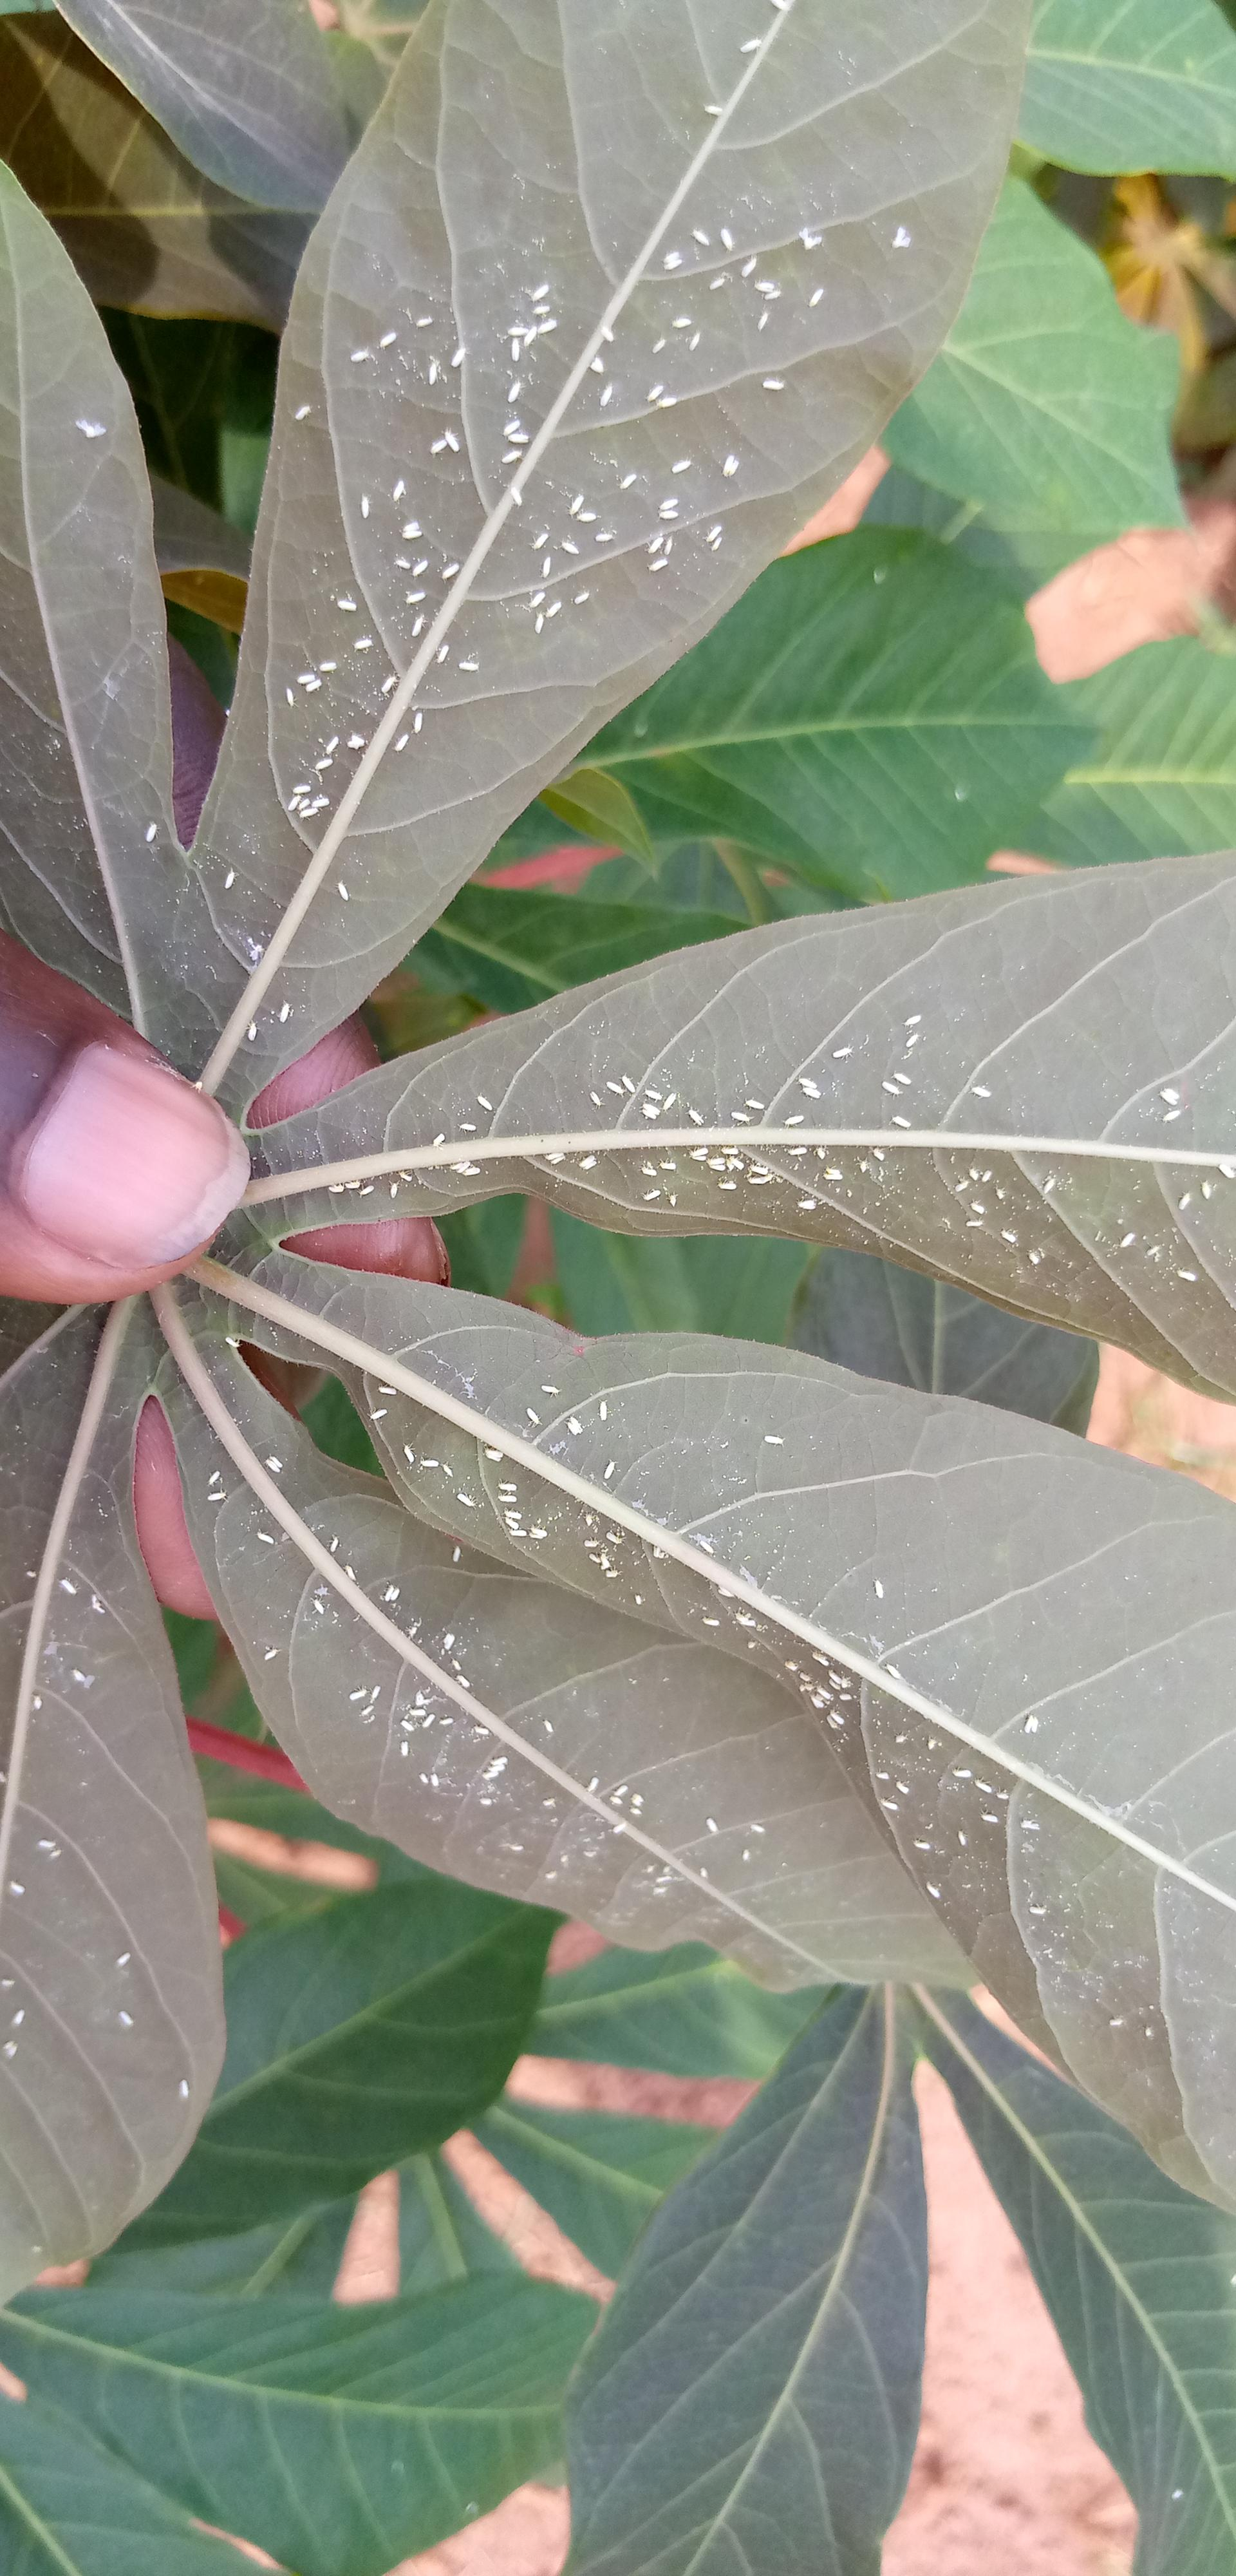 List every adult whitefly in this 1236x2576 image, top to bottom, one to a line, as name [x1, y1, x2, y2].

whitefly [767, 1, 792, 23]
whitefly [726, 25, 778, 70]
whitefly [697, 91, 741, 138]
whitefly [718, 211, 744, 255]
whitefly [682, 220, 713, 248]
whitefly [877, 221, 919, 263]
whitefly [797, 224, 825, 255]
whitefly [650, 242, 689, 279]
whitefly [729, 248, 762, 279]
whitefly [743, 259, 792, 309]
whitefly [700, 262, 731, 305]
whitefly [514, 279, 554, 319]
whitefly [800, 281, 829, 316]
whitefly [754, 305, 776, 340]
whitefly [411, 307, 438, 337]
whitefly [496, 308, 563, 367]
whitefly [671, 309, 695, 340]
whitefly [496, 311, 554, 368]
whitefly [590, 319, 621, 341]
whitefly [368, 323, 402, 355]
whitefly [680, 323, 705, 363]
whitefly [646, 328, 670, 361]
whitefly [443, 330, 473, 375]
whitefly [337, 333, 373, 382]
whitefly [582, 352, 614, 375]
whitefly [415, 360, 445, 397]
whitefly [761, 370, 789, 401]
whitefly [489, 371, 530, 402]
whitefly [636, 382, 679, 417]
whitefly [593, 385, 630, 416]
whitefly [290, 396, 324, 428]
whitefly [482, 410, 538, 480]
whitefly [71, 413, 108, 445]
whitefly [421, 416, 473, 457]
whitefly [432, 417, 474, 462]
whitefly [667, 442, 697, 483]
whitefly [709, 448, 750, 488]
whitefly [615, 468, 641, 496]
whitefly [377, 469, 421, 513]
whitefly [502, 477, 536, 520]
whitefly [562, 477, 597, 526]
whitefly [650, 482, 681, 524]
whitefly [351, 490, 379, 532]
whitefly [396, 514, 426, 546]
whitefly [518, 520, 550, 557]
whitefly [650, 521, 677, 564]
whitefly [700, 521, 730, 554]
whitefly [589, 525, 608, 552]
whitefly [554, 532, 583, 570]
whitefly [390, 547, 411, 580]
whitefly [639, 547, 664, 582]
whitefly [406, 549, 425, 585]
whitefly [440, 553, 462, 589]
whitefly [538, 556, 558, 587]
whitefly [570, 582, 595, 614]
whitefly [527, 584, 559, 625]
whitefly [328, 587, 359, 618]
whitefly [400, 589, 431, 620]
whitefly [529, 609, 557, 644]
whitefly [406, 612, 429, 645]
whitefly [350, 631, 379, 663]
whitefly [308, 641, 344, 687]
whitefly [428, 645, 462, 675]
whitefly [446, 651, 485, 689]
whitefly [294, 662, 324, 706]
whitefly [369, 662, 404, 706]
whitefly [268, 676, 302, 732]
whitefly [401, 703, 433, 732]
whitefly [335, 723, 366, 760]
whitefly [386, 724, 409, 764]
whitefly [320, 732, 344, 766]
whitefly [313, 755, 342, 788]
whitefly [284, 763, 327, 833]
whitefly [282, 773, 330, 842]
whitefly [136, 816, 173, 851]
whitefly [215, 860, 248, 900]
whitefly [327, 865, 351, 906]
whitefly [271, 994, 297, 1030]
whitefly [899, 996, 926, 1054]
whitefly [241, 1021, 268, 1056]
whitefly [827, 1037, 853, 1072]
whitefly [873, 1058, 917, 1096]
whitefly [793, 1063, 832, 1114]
whitefly [593, 1065, 632, 1099]
whitefly [965, 1065, 993, 1109]
whitefly [1156, 1067, 1192, 1106]
whitefly [600, 1071, 638, 1103]
whitefly [881, 1072, 911, 1101]
whitefly [633, 1078, 680, 1130]
whitefly [469, 1082, 501, 1117]
whitefly [580, 1085, 603, 1117]
whitefly [741, 1085, 779, 1124]
whitefly [684, 1094, 700, 1127]
whitefly [1156, 1095, 1194, 1134]
whitefly [779, 1102, 809, 1135]
whitefly [723, 1103, 763, 1135]
whitefly [881, 1106, 915, 1141]
whitefly [443, 1108, 481, 1148]
whitefly [425, 1128, 447, 1155]
whitefly [867, 1130, 901, 1166]
whitefly [680, 1132, 707, 1169]
whitefly [783, 1134, 828, 1168]
whitefly [568, 1135, 600, 1182]
whitefly [711, 1135, 744, 1177]
whitefly [702, 1138, 729, 1180]
whitefly [653, 1141, 680, 1176]
whitefly [536, 1142, 574, 1180]
whitefly [849, 1142, 877, 1186]
whitefly [955, 1142, 1000, 1189]
whitefly [738, 1150, 775, 1196]
whitefly [968, 1150, 1013, 1191]
whitefly [440, 1151, 494, 1196]
whitefly [632, 1152, 660, 1186]
whitefly [1207, 1155, 1235, 1190]
whitefly [320, 1157, 379, 1215]
whitefly [394, 1157, 415, 1193]
whitefly [817, 1157, 845, 1194]
whitefly [438, 1162, 492, 1204]
whitefly [632, 1164, 681, 1219]
whitefly [1033, 1166, 1066, 1204]
whitefly [707, 1168, 743, 1209]
whitefly [1189, 1169, 1217, 1207]
whitefly [944, 1170, 973, 1201]
whitefly [389, 1175, 409, 1208]
whitefly [641, 1176, 684, 1221]
whitefly [1171, 1177, 1201, 1217]
whitefly [789, 1184, 814, 1219]
whitefly [972, 1193, 1000, 1218]
whitefly [954, 1211, 984, 1236]
whitefly [1003, 1217, 1025, 1243]
whitefly [1110, 1224, 1143, 1256]
whitefly [1016, 1242, 1062, 1280]
whitefly [1168, 1262, 1197, 1295]
whitefly [214, 1320, 250, 1358]
whitefly [370, 1365, 406, 1410]
whitefly [536, 1374, 570, 1407]
whitefly [518, 1394, 545, 1436]
whitefly [593, 1396, 618, 1434]
whitefly [364, 1404, 393, 1430]
whitefly [561, 1408, 595, 1448]
whitefly [763, 1419, 796, 1456]
whitefly [401, 1426, 435, 1477]
whitefly [478, 1436, 516, 1472]
whitefly [415, 1439, 460, 1480]
whitefly [256, 1443, 299, 1481]
whitefly [260, 1444, 302, 1495]
whitefly [592, 1457, 638, 1494]
whitefly [198, 1460, 235, 1492]
whitefly [487, 1467, 525, 1511]
whitefly [204, 1475, 240, 1515]
whitefly [492, 1475, 545, 1537]
whitefly [440, 1480, 481, 1518]
whitefly [492, 1481, 552, 1554]
whitefly [247, 1512, 282, 1555]
whitefly [321, 1522, 352, 1557]
whitefly [691, 1528, 718, 1558]
whitefly [443, 1540, 481, 1580]
whitefly [332, 1555, 360, 1592]
whitefly [19, 1557, 43, 1591]
whitefly [51, 1565, 74, 1596]
whitefly [876, 1571, 895, 1607]
whitefly [711, 1572, 744, 1607]
whitefly [373, 1575, 402, 1617]
whitefly [379, 1578, 417, 1613]
whitefly [79, 1586, 117, 1627]
whitefly [304, 1589, 330, 1623]
whitefly [702, 1597, 727, 1640]
whitefly [731, 1607, 768, 1642]
whitefly [431, 1620, 467, 1652]
whitefly [263, 1638, 292, 1674]
whitefly [809, 1638, 867, 1716]
whitefly [876, 1649, 906, 1684]
whitefly [779, 1656, 834, 1725]
whitefly [446, 1659, 473, 1687]
whitefly [59, 1660, 82, 1687]
whitefly [450, 1665, 474, 1700]
whitefly [406, 1670, 436, 1746]
whitefly [344, 1674, 401, 1738]
whitefly [400, 1674, 436, 1732]
whitefly [344, 1684, 398, 1728]
whitefly [24, 1690, 48, 1718]
whitefly [1020, 1698, 1046, 1746]
whitefly [814, 1704, 860, 1745]
whitefly [435, 1707, 456, 1741]
whitefly [536, 1708, 568, 1739]
whitefly [397, 1712, 422, 1743]
whitefly [460, 1716, 503, 1743]
whitefly [470, 1725, 507, 1756]
whitefly [890, 1726, 913, 1747]
whitefly [921, 1730, 950, 1756]
whitefly [389, 1739, 417, 1766]
whitefly [478, 1745, 514, 1788]
whitefly [474, 1747, 519, 1801]
whitefly [944, 1760, 973, 1794]
whitefly [409, 1763, 449, 1801]
whitefly [407, 1764, 462, 1797]
whitefly [866, 1764, 919, 1810]
whitefly [868, 1765, 913, 1809]
whitefly [568, 1768, 603, 1804]
whitefly [966, 1768, 992, 1802]
whitefly [604, 1776, 655, 1831]
whitefly [597, 1777, 644, 1831]
whitefly [990, 1778, 1013, 1816]
whitefly [531, 1786, 562, 1821]
whitefly [872, 1790, 911, 1831]
whitefly [966, 1806, 1010, 1841]
whitefly [741, 1810, 768, 1842]
whitefly [697, 1812, 724, 1841]
whitefly [1018, 1814, 1045, 1844]
whitefly [937, 1819, 971, 1866]
whitefly [909, 1830, 943, 1861]
whitefly [32, 1834, 74, 1872]
whitefly [731, 1838, 753, 1869]
whitefly [686, 1855, 711, 1889]
whitefly [911, 1870, 958, 1911]
whitefly [6, 1880, 39, 1907]
whitefly [1017, 1899, 1053, 1927]
whitefly [115, 1935, 145, 1973]
whitefly [1, 1962, 25, 1989]
whitefly [115, 2006, 133, 2031]
whitefly [10, 2007, 28, 2038]
whitefly [1, 2037, 26, 2070]
whitefly [166, 2068, 204, 2104]